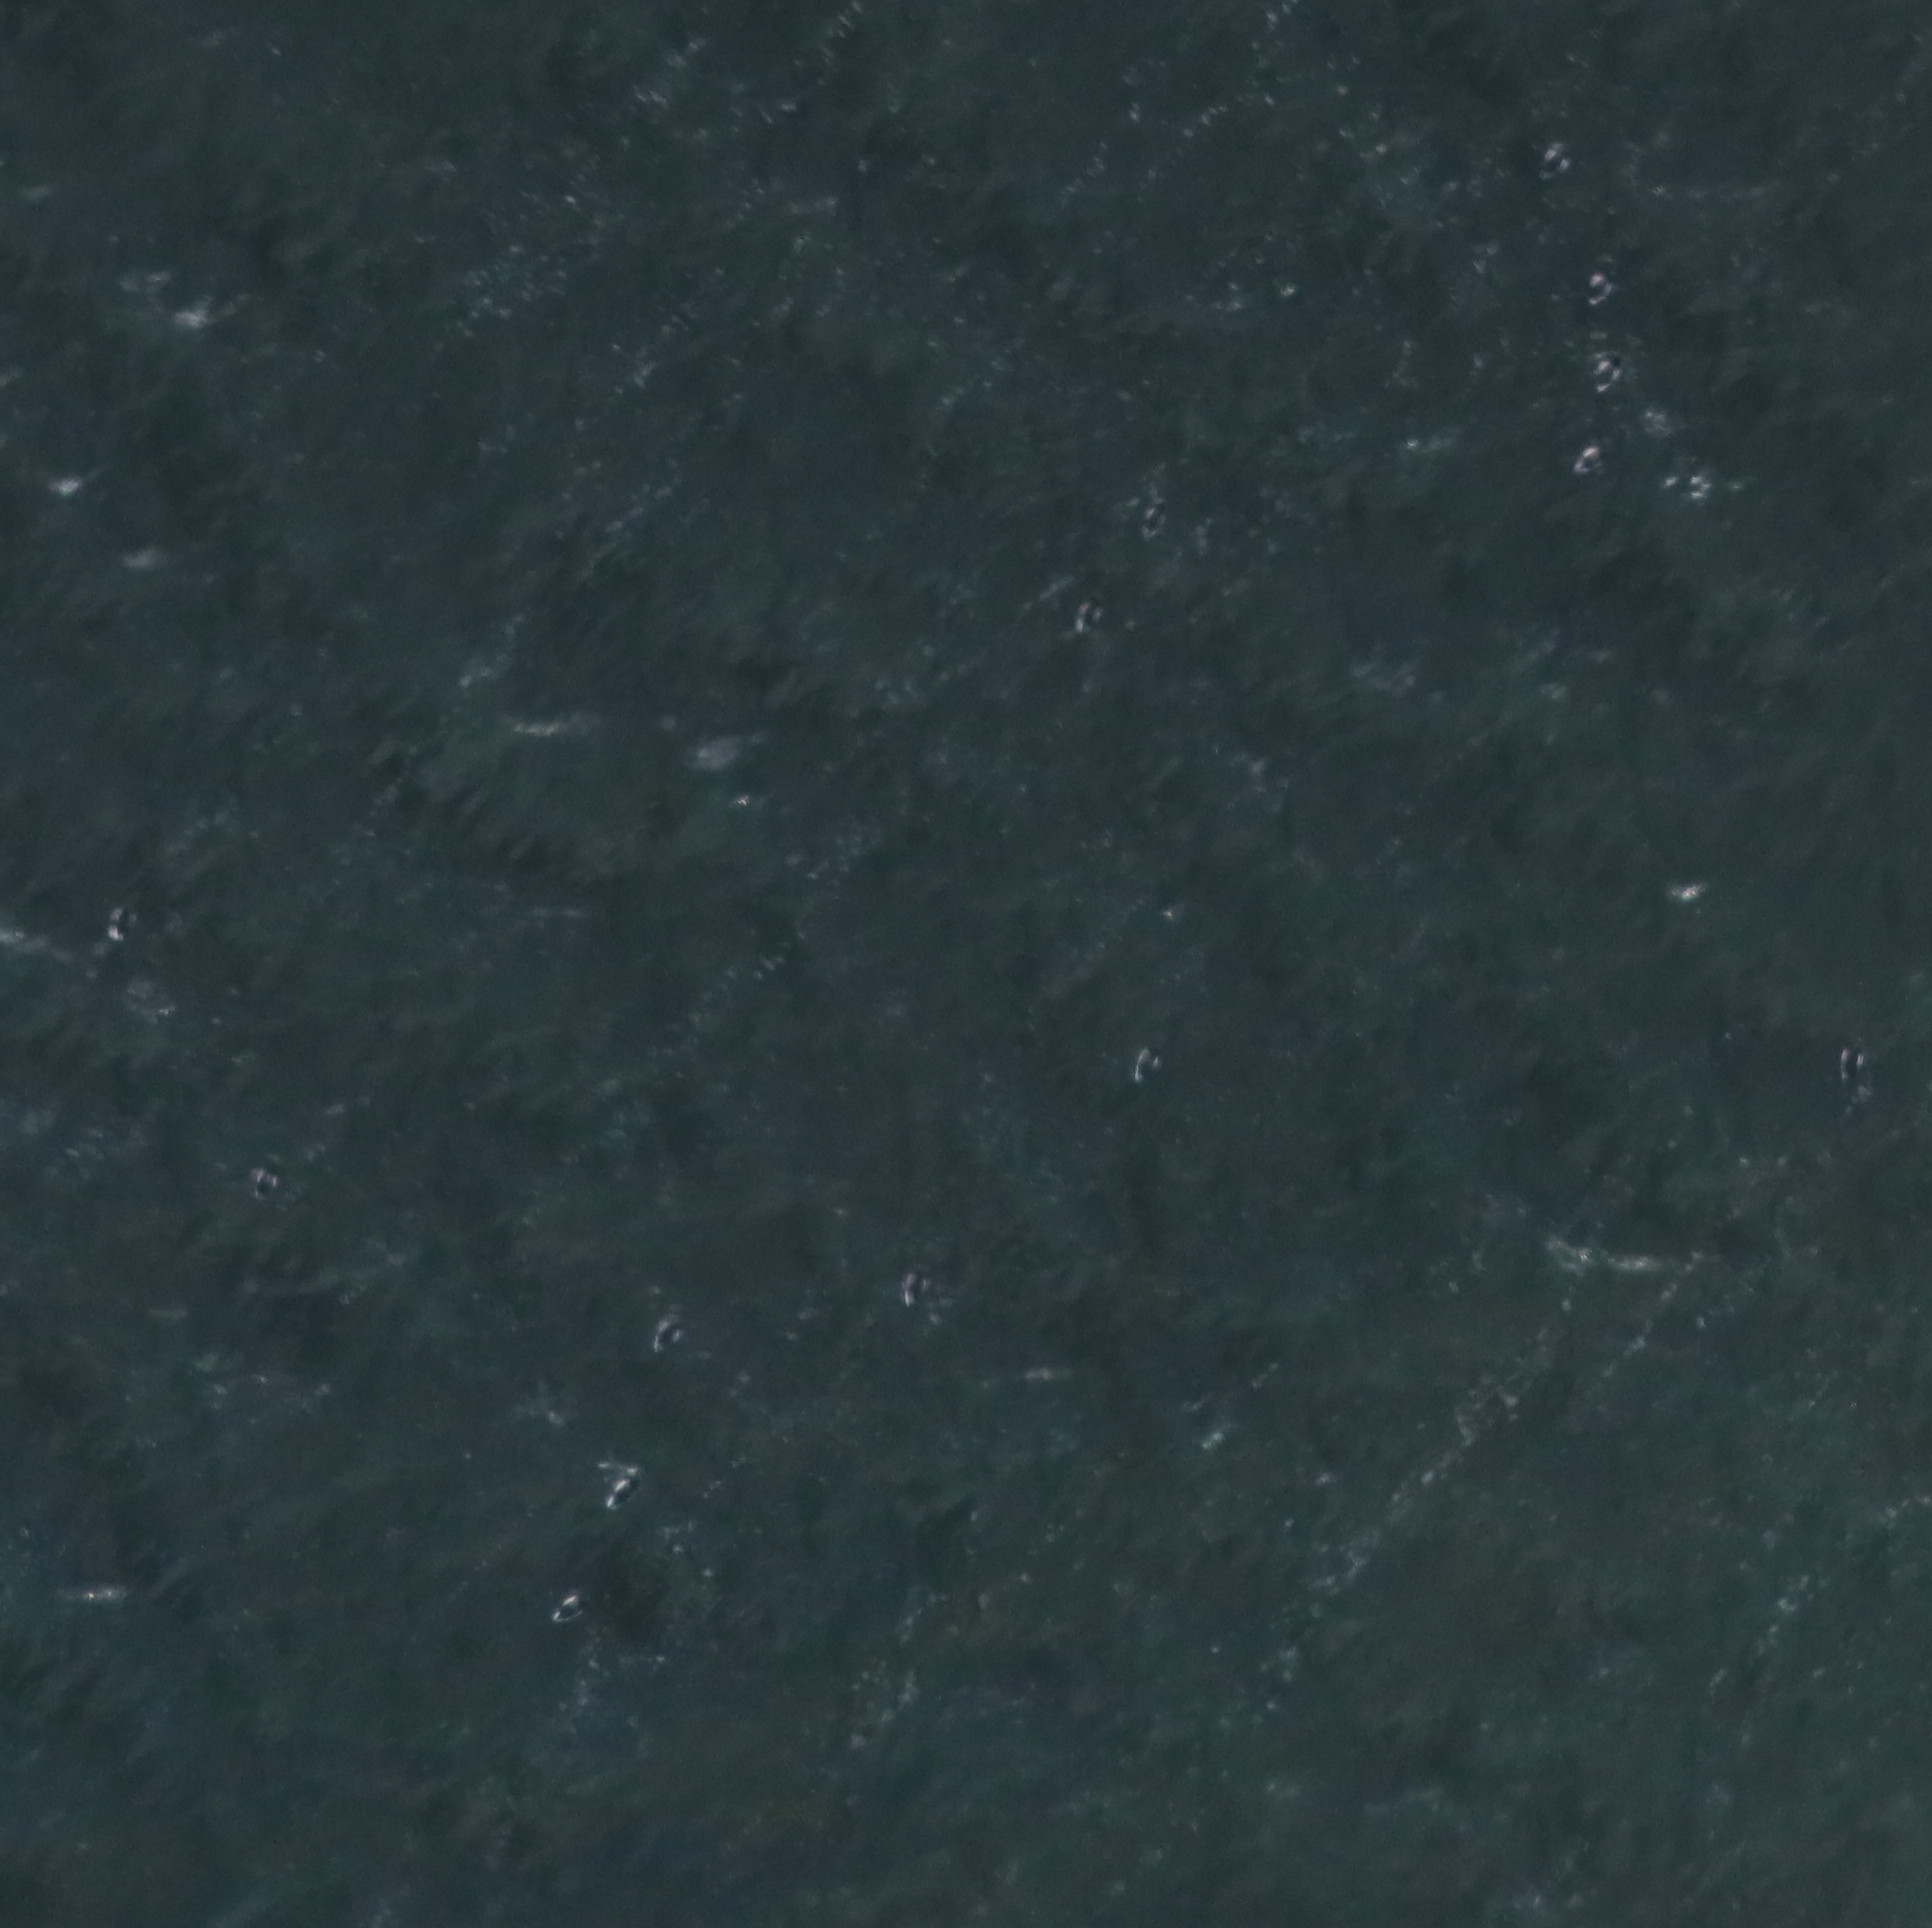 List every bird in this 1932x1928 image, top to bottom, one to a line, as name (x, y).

brant (1555, 162)
brant (1598, 287)
brant (1605, 373)
brant (1592, 461)
brant (1153, 519)
brant (1087, 615)
brant (122, 924)
brant (1853, 1063)
brant (1144, 1065)
brant (266, 1183)
brant (918, 1286)
brant (669, 1333)
brant (621, 1493)
brant (567, 1607)